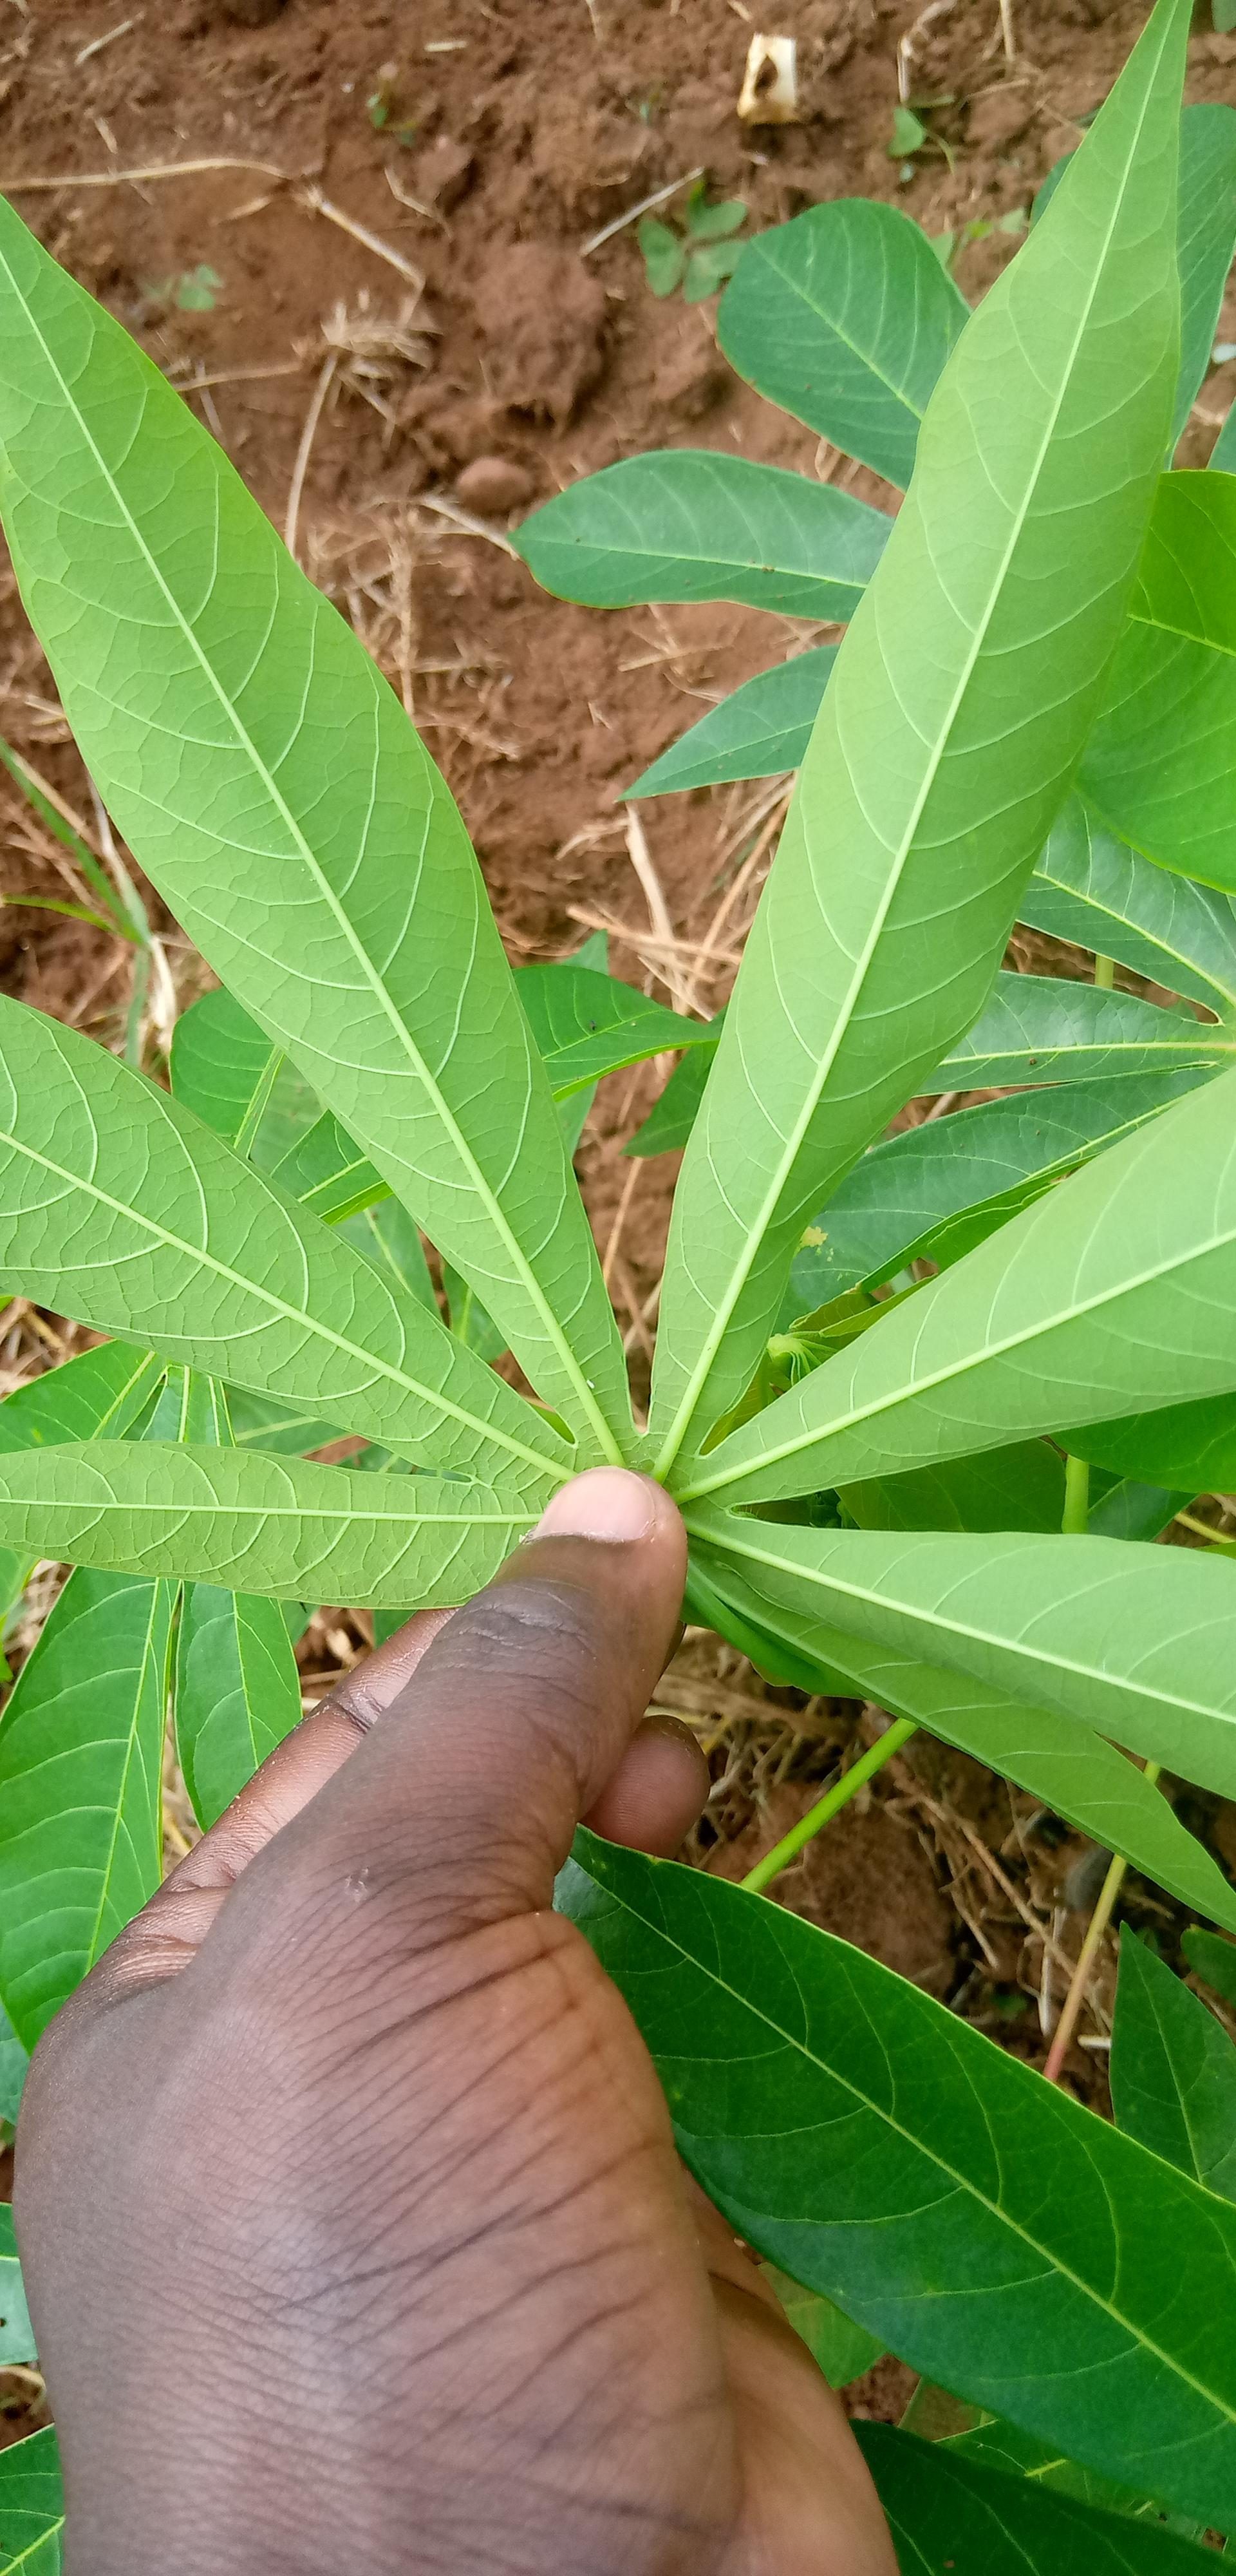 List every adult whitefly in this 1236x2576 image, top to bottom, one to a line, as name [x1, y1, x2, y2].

whitefly [585, 1378, 595, 1390]